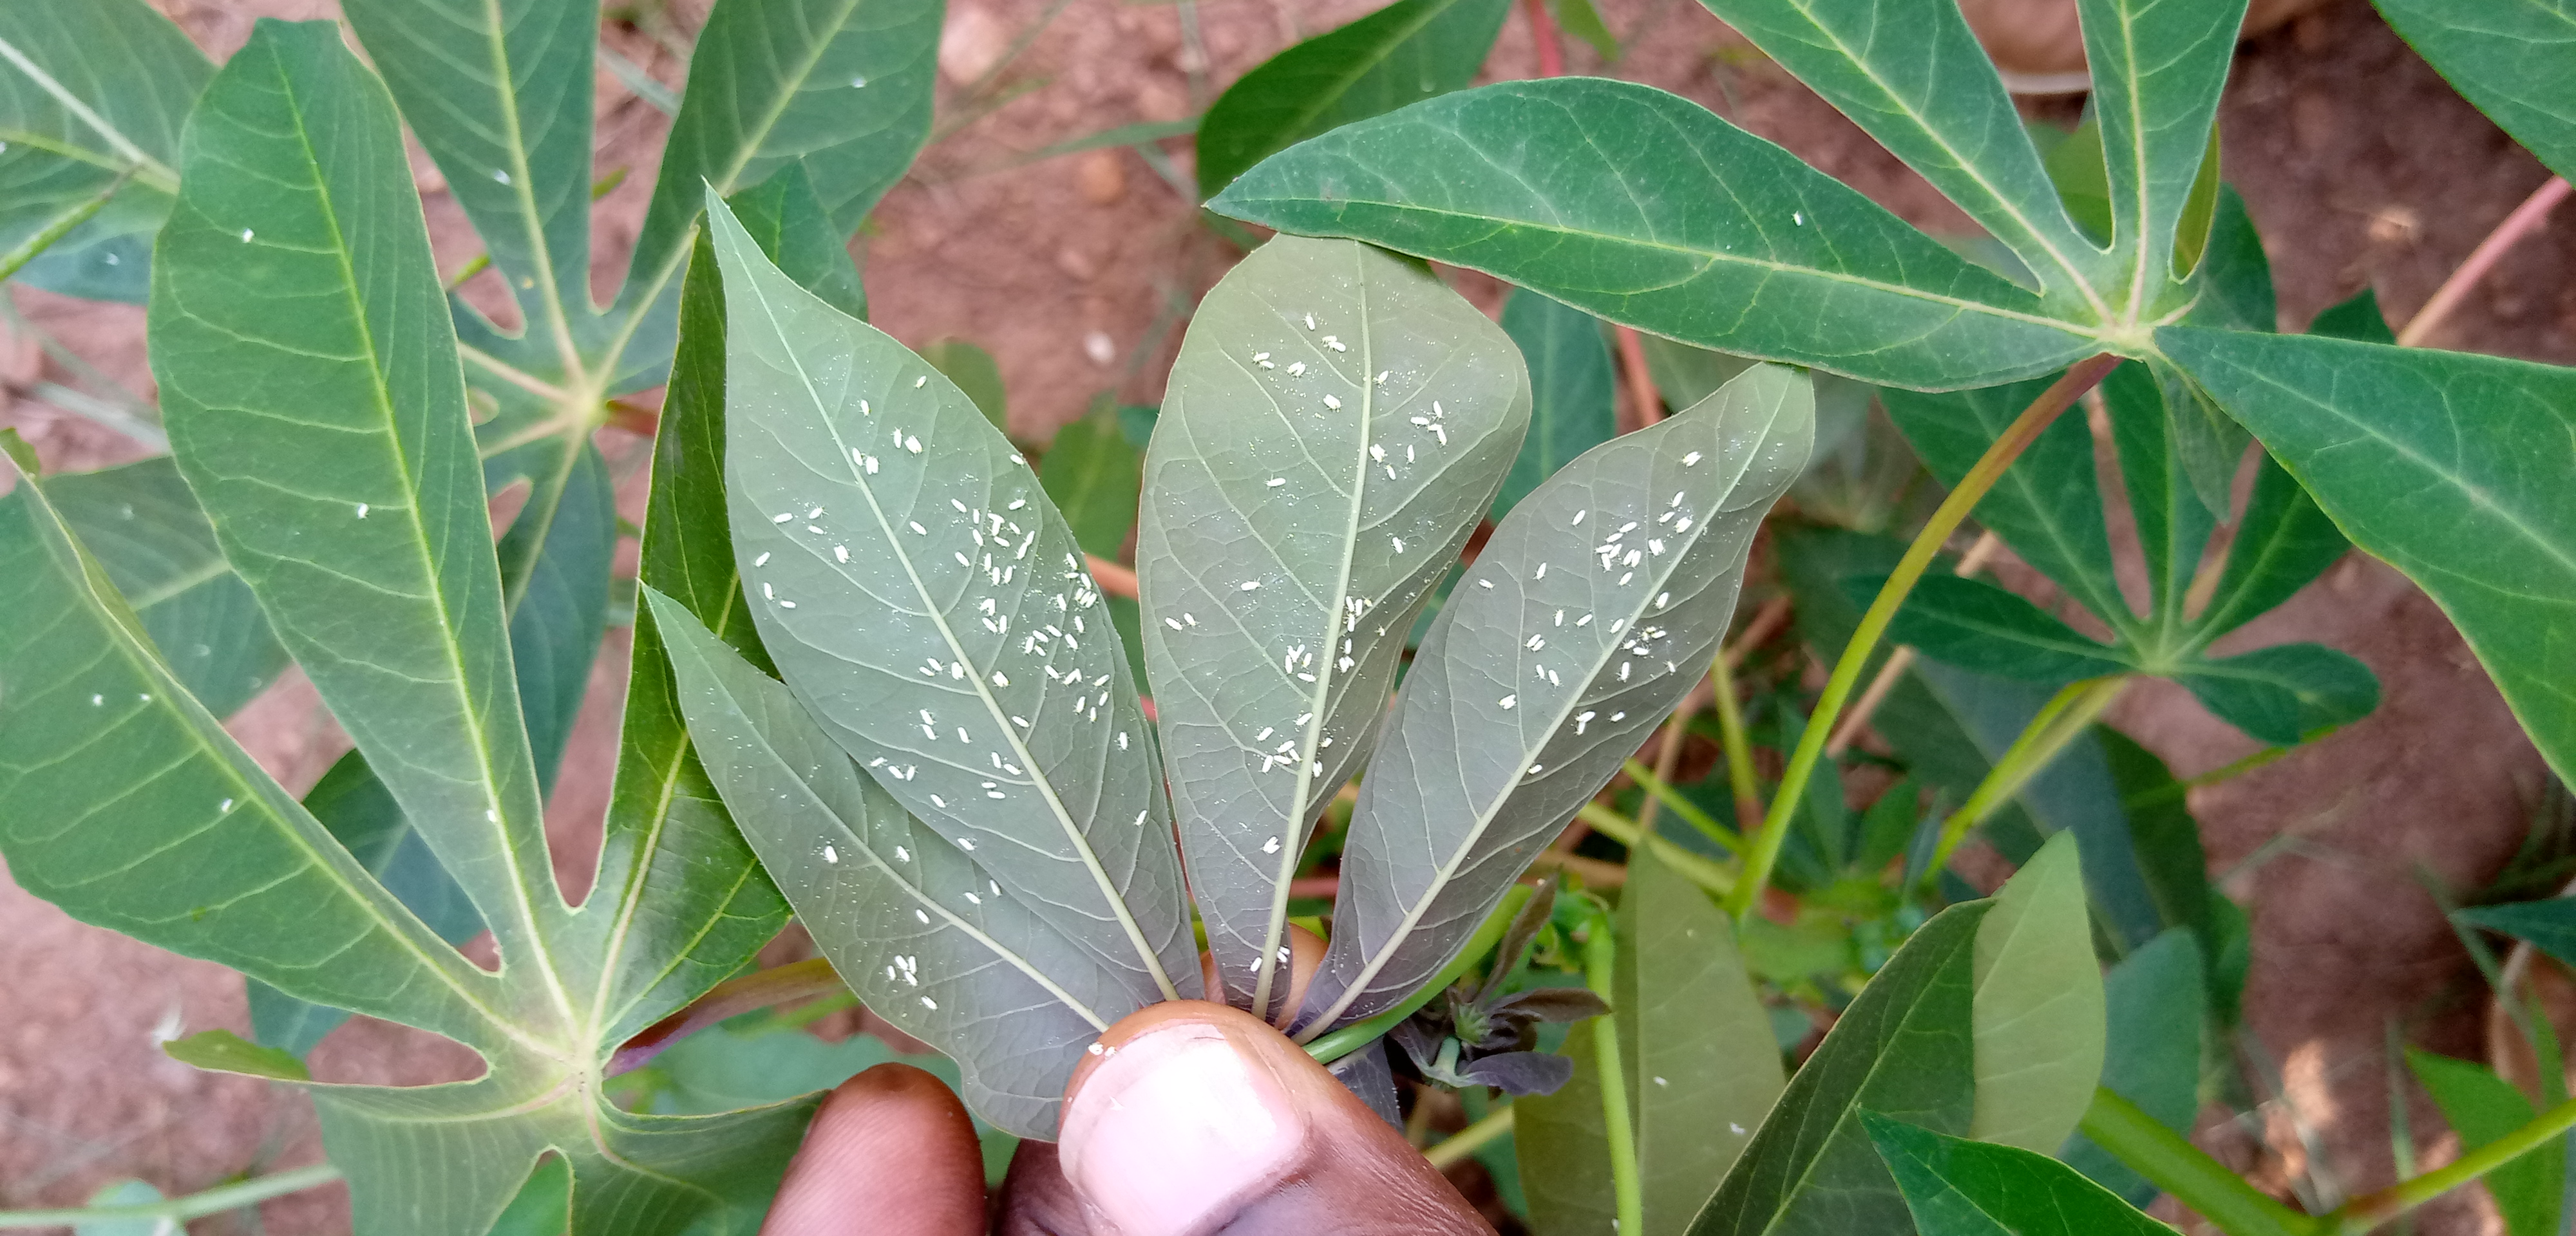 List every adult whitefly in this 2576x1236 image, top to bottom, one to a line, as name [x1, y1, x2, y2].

whitefly [1790, 208, 1805, 228]
whitefly [240, 225, 257, 245]
whitefly [1301, 312, 1317, 333]
whitefly [1320, 334, 1338, 342]
whitefly [1327, 341, 1347, 354]
whitefly [1248, 350, 1271, 362]
whitefly [1257, 359, 1276, 370]
whitefly [1286, 359, 1303, 375]
whitefly [1294, 362, 1307, 380]
whitefly [1372, 368, 1394, 389]
whitefly [912, 373, 931, 391]
whitefly [1325, 392, 1342, 407]
whitefly [857, 397, 873, 418]
whitefly [1321, 397, 1337, 411]
whitefly [1432, 397, 1445, 419]
whitefly [1408, 415, 1432, 427]
whitefly [1426, 422, 1444, 431]
whitefly [891, 425, 904, 451]
whitefly [1435, 428, 1450, 448]
whitefly [908, 433, 923, 453]
whitefly [904, 438, 918, 454]
whitefly [1373, 442, 1385, 457]
whitefly [1405, 443, 1417, 466]
whitefly [851, 444, 864, 467]
whitefly [1368, 444, 1383, 464]
whitefly [1683, 451, 1698, 464]
whitefly [1007, 451, 1027, 467]
whitefly [865, 453, 872, 476]
whitefly [1686, 453, 1702, 469]
whitefly [871, 454, 880, 475]
whitefly [1384, 462, 1398, 482]
whitefly [1262, 474, 1290, 491]
whitefly [1671, 489, 1686, 507]
whitefly [949, 496, 968, 514]
whitefly [1006, 496, 1030, 510]
whitefly [354, 500, 373, 521]
whitefly [806, 505, 828, 521]
whitefly [969, 506, 982, 525]
whitefly [1571, 508, 1588, 527]
whitefly [1658, 509, 1678, 524]
whitefly [771, 510, 795, 525]
whitefly [985, 510, 1007, 523]
whitefly [1674, 515, 1696, 534]
whitefly [907, 519, 928, 538]
whitefly [1007, 519, 1023, 536]
whitefly [1619, 520, 1640, 532]
whitefly [988, 521, 1004, 536]
whitefly [806, 523, 826, 536]
whitefly [970, 527, 986, 548]
whitefly [1023, 528, 1037, 543]
whitefly [1605, 532, 1625, 543]
whitefly [1390, 534, 1405, 556]
whitefly [992, 535, 1012, 548]
whitefly [1648, 537, 1658, 557]
whitefly [1655, 537, 1665, 553]
whitefly [1595, 542, 1615, 554]
whitefly [1609, 543, 1624, 558]
whitefly [838, 543, 850, 561]
whitefly [1014, 543, 1030, 561]
whitefly [832, 545, 848, 565]
whitefly [1622, 547, 1636, 568]
whitefly [752, 548, 773, 570]
whitefly [1632, 548, 1643, 568]
whitefly [953, 550, 972, 567]
whitefly [982, 550, 994, 574]
whitefly [1065, 550, 1081, 571]
whitefly [1599, 552, 1611, 573]
whitefly [1531, 560, 1548, 583]
whitefly [1002, 564, 1014, 586]
whitefly [990, 565, 1001, 588]
whitefly [1617, 569, 1635, 588]
whitefly [1062, 570, 1079, 580]
whitefly [1078, 570, 1092, 590]
whitefly [1476, 577, 1495, 591]
whitefly [762, 578, 775, 602]
whitefly [1238, 579, 1264, 593]
whitefly [1075, 586, 1085, 601]
whitefly [1654, 588, 1671, 612]
whitefly [1079, 589, 1093, 606]
whitefly [1055, 590, 1070, 613]
whitefly [1086, 591, 1099, 610]
whitefly [1344, 593, 1355, 613]
whitefly [988, 594, 998, 615]
whitefly [1363, 594, 1374, 609]
whitefly [979, 597, 989, 613]
whitefly [1354, 597, 1363, 619]
whitefly [777, 597, 799, 610]
whitefly [1551, 606, 1566, 630]
whitefly [1181, 610, 1198, 628]
whitefly [1345, 611, 1357, 633]
whitefly [1575, 612, 1595, 629]
whitefly [998, 613, 1010, 636]
whitefly [1073, 613, 1086, 633]
whitefly [980, 615, 999, 635]
whitefly [1163, 615, 1184, 632]
whitefly [1607, 617, 1625, 635]
whitefly [1045, 622, 1063, 639]
whitefly [1375, 623, 1390, 641]
whitefly [1645, 625, 1657, 634]
whitefly [1651, 628, 1667, 639]
whitefly [1063, 630, 1081, 651]
whitefly [1524, 632, 1543, 650]
whitefly [1639, 632, 1650, 643]
whitefly [1343, 637, 1354, 655]
whitefly [1531, 637, 1546, 655]
whitefly [1622, 638, 1638, 651]
whitefly [1287, 645, 1305, 664]
whitefly [1631, 645, 1651, 657]
whitefly [1302, 650, 1314, 670]
whitefly [1283, 653, 1294, 675]
whitefly [1344, 653, 1357, 669]
whitefly [1338, 655, 1347, 673]
whitefly [925, 656, 943, 673]
whitefly [1664, 659, 1678, 677]
whitefly [1616, 659, 1633, 685]
whitefly [951, 660, 958, 681]
whitefly [1534, 662, 1546, 680]
whitefly [958, 663, 965, 680]
whitefly [1043, 663, 1060, 681]
whitefly [917, 664, 936, 677]
whitefly [1074, 664, 1083, 683]
whitefly [1062, 666, 1075, 686]
whitefly [1546, 667, 1561, 688]
whitefly [990, 668, 1012, 689]
whitefly [1295, 670, 1320, 685]
whitefly [1092, 671, 1115, 689]
whitefly [138, 689, 152, 705]
whitefly [90, 690, 108, 711]
whitefly [1097, 690, 1112, 709]
whitefly [1498, 692, 1517, 706]
whitefly [1502, 697, 1518, 711]
whitefly [1088, 704, 1099, 724]
whitefly [918, 707, 937, 726]
whitefly [1575, 707, 1598, 723]
whitefly [1294, 709, 1316, 727]
whitefly [1608, 711, 1627, 724]
whitefly [1009, 713, 1032, 729]
whitefly [1575, 722, 1587, 736]
whitefly [920, 723, 940, 742]
whitefly [956, 724, 973, 745]
whitefly [1256, 724, 1275, 744]
whitefly [1117, 728, 1131, 753]
whitefly [1318, 735, 1336, 749]
whitefly [1275, 738, 1297, 754]
whitefly [1288, 747, 1302, 763]
whitefly [989, 749, 1004, 770]
whitefly [1273, 753, 1293, 767]
whitefly [1259, 754, 1274, 776]
whitefly [867, 755, 886, 768]
whitefly [1311, 759, 1325, 779]
whitefly [1003, 761, 1025, 777]
whitefly [1525, 762, 1545, 778]
whitefly [905, 763, 920, 783]
whitefly [886, 763, 905, 782]
whitefly [978, 779, 998, 790]
whitefly [985, 789, 1007, 801]
whitefly [927, 791, 948, 811]
whitefly [218, 795, 236, 817]
whitefly [484, 806, 498, 824]
whitefly [1131, 807, 1150, 830]
whitefly [1262, 834, 1279, 853]
whitefly [954, 835, 980, 853]
whitefly [1267, 842, 1282, 855]
whitefly [823, 843, 840, 866]
whitefly [895, 843, 913, 864]
whitefly [988, 877, 1003, 896]
whitefly [963, 890, 983, 905]
whitefly [913, 906, 931, 925]
whitefly [1277, 944, 1291, 956]
whitefly [1274, 950, 1289, 964]
whitefly [893, 953, 909, 972]
whitefly [907, 953, 919, 975]
whitefly [1247, 955, 1265, 974]
whitefly [886, 964, 898, 982]
whitefly [904, 969, 918, 988]
whitefly [919, 994, 939, 1011]
whitefly [1084, 1038, 1104, 1056]
whitefly [1104, 1044, 1119, 1058]